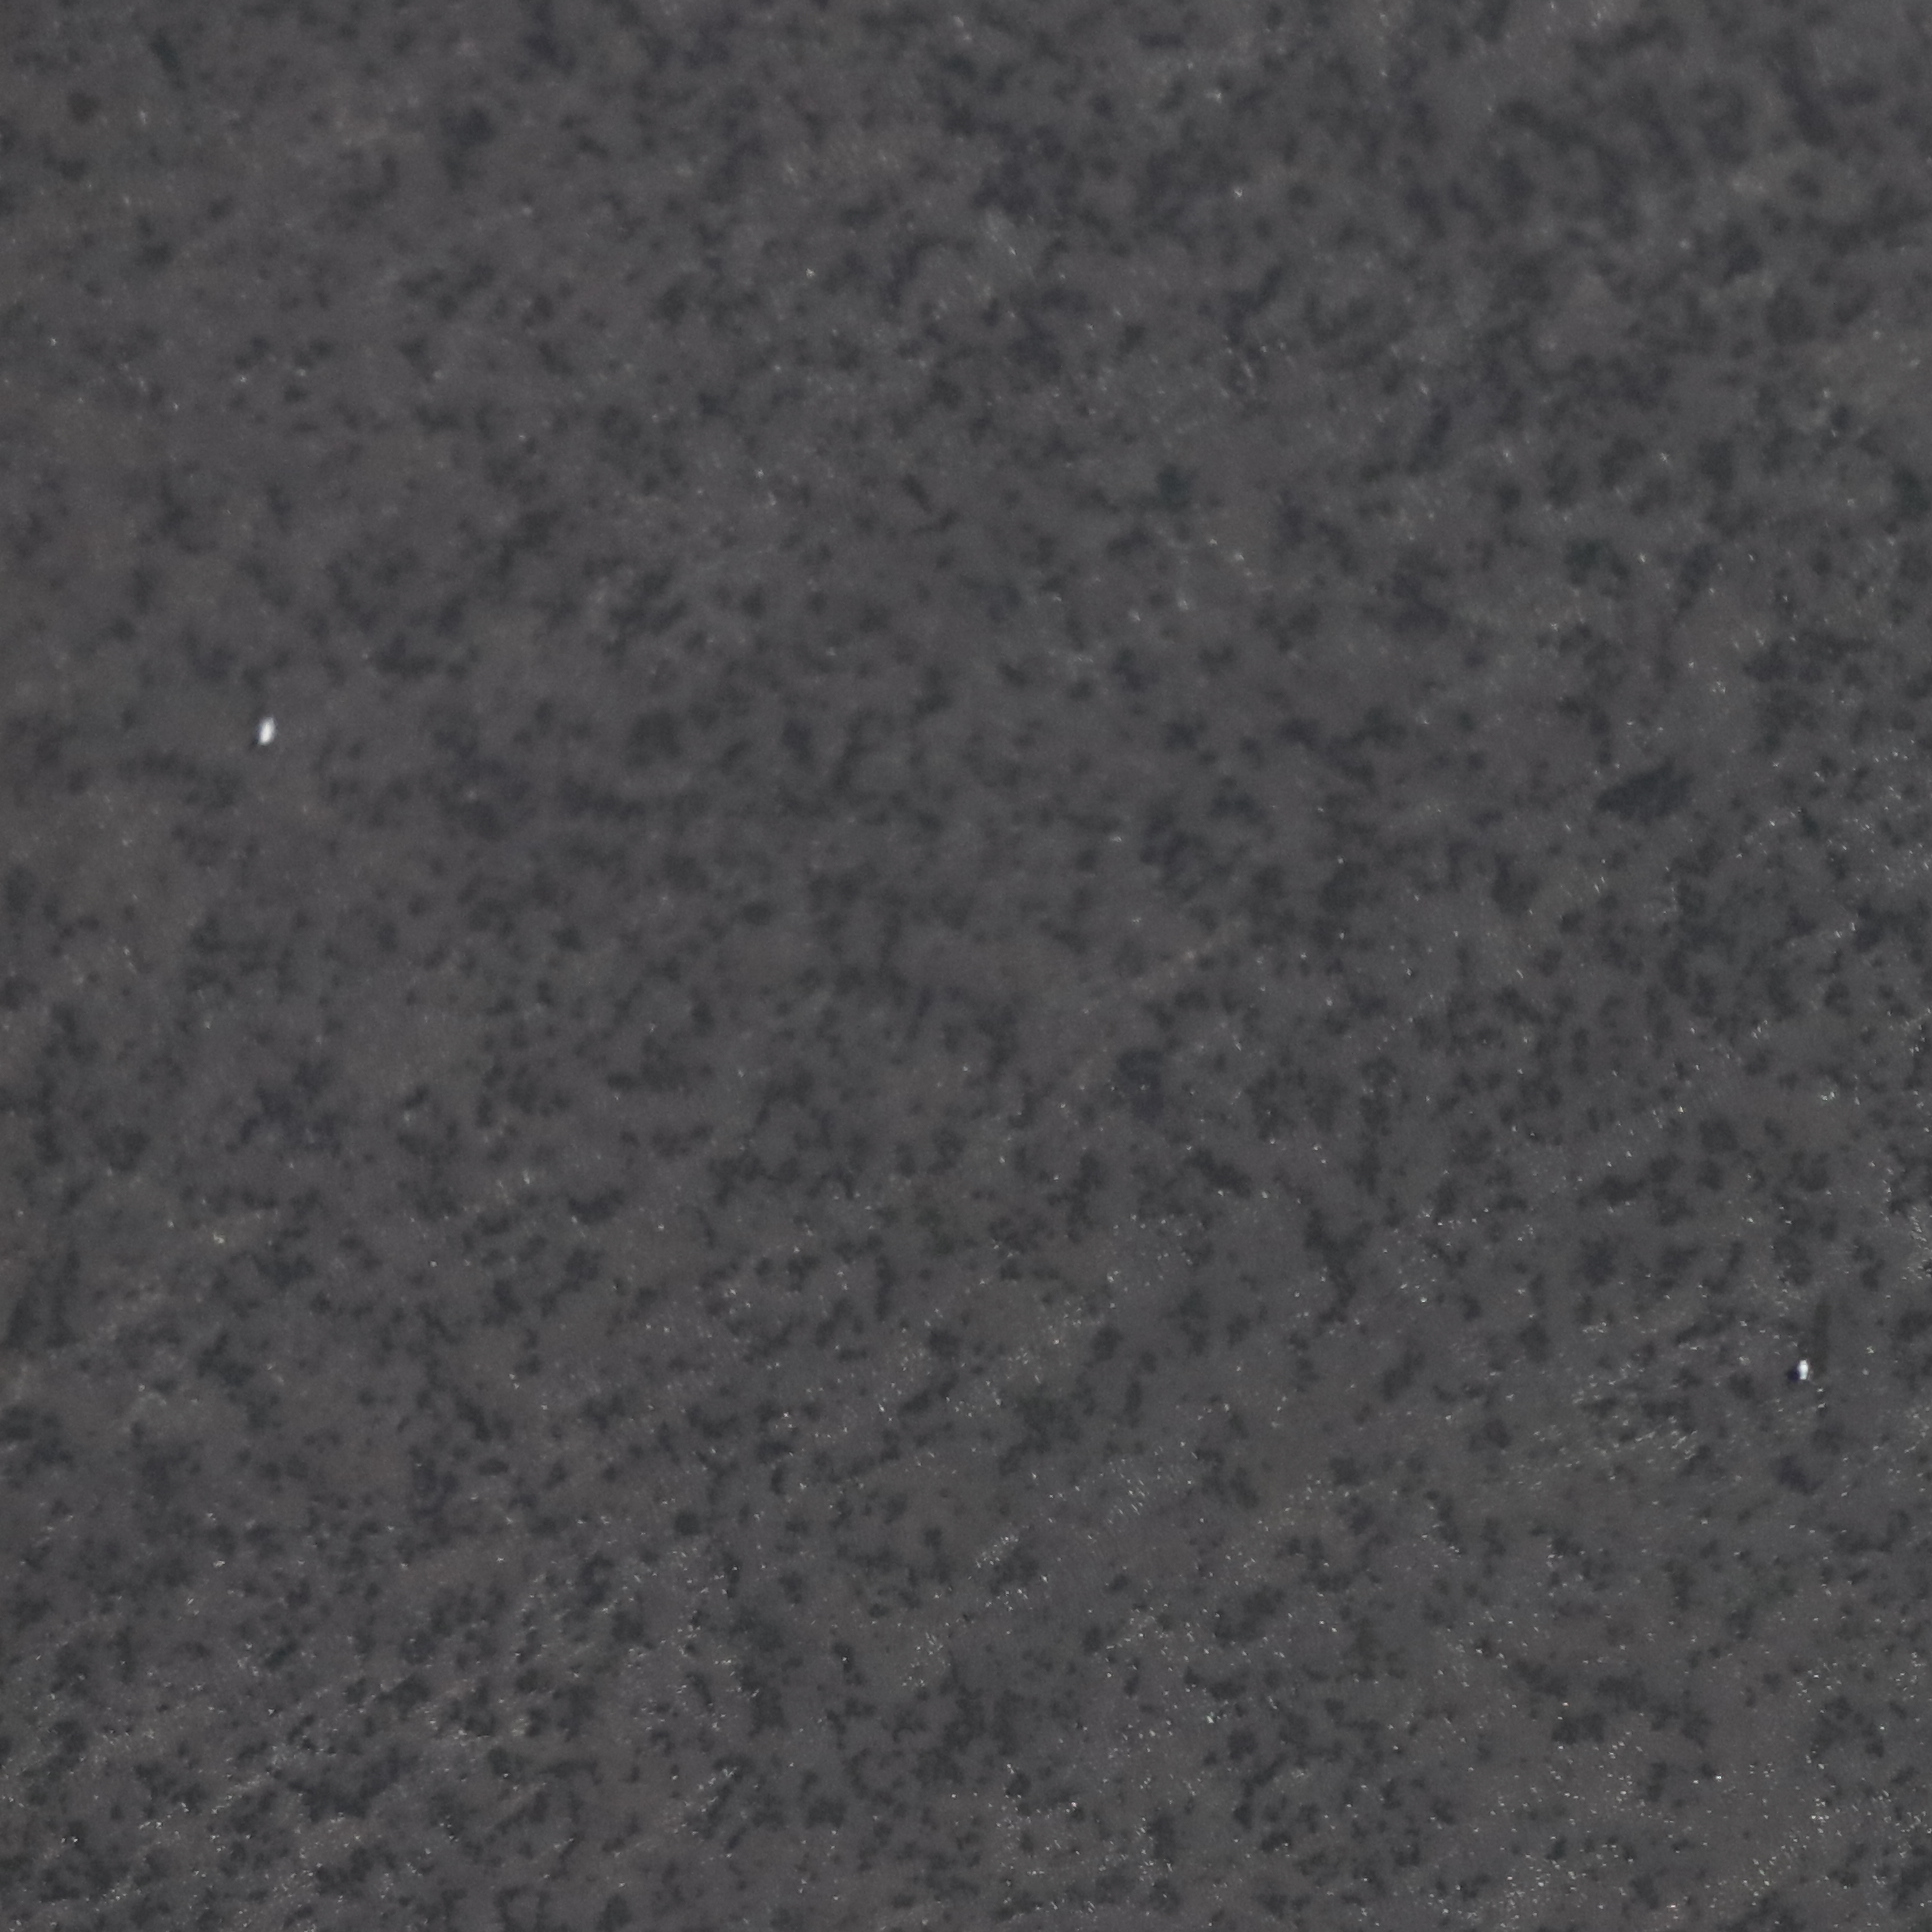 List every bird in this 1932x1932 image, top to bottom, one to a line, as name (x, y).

gull (266, 728)
gull (1803, 1369)